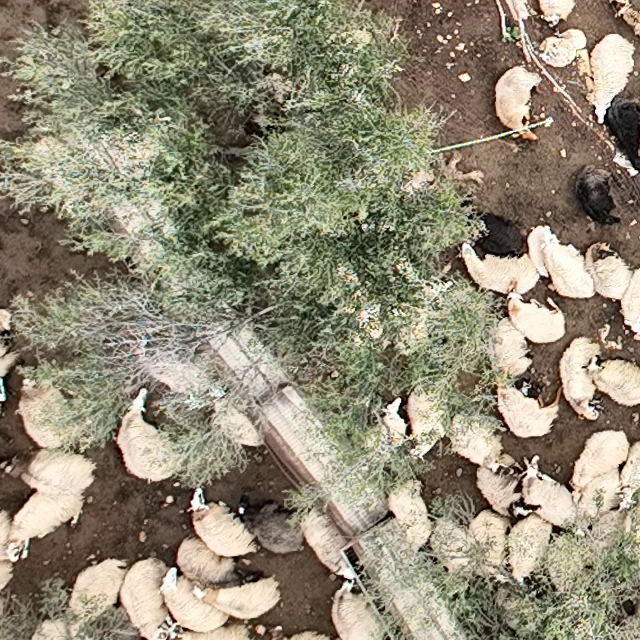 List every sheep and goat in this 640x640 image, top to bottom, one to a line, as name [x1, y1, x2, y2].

sheep [532, 0, 579, 31]
sheep [619, 2, 639, 52]
sheep [591, 35, 634, 126]
sheep [494, 69, 541, 142]
sheep [608, 100, 639, 169]
sheep [572, 164, 623, 224]
sheep [460, 201, 527, 253]
sheep [528, 225, 551, 275]
sheep [545, 232, 592, 297]
sheep [586, 242, 635, 299]
sheep [459, 244, 540, 291]
sheep [621, 264, 639, 334]
sheep [504, 294, 566, 343]
sheep [488, 305, 532, 378]
sheep [0, 337, 16, 402]
sheep [558, 338, 603, 419]
sheep [130, 345, 228, 398]
sheep [585, 354, 639, 404]
sheep [491, 375, 564, 440]
sheep [14, 379, 72, 449]
sheep [114, 387, 185, 482]
sheep [405, 390, 447, 458]
sheep [187, 393, 265, 446]
sheep [381, 398, 404, 450]
sheep [449, 413, 515, 477]
sheep [570, 430, 630, 499]
sheep [617, 434, 639, 511]
sheep [1, 447, 98, 491]
sheep [521, 454, 576, 528]
sheep [473, 467, 540, 516]
sheep [569, 468, 621, 536]
sheep [385, 476, 431, 552]
sheep [193, 488, 258, 556]
sheep [1, 491, 83, 561]
sheep [236, 493, 310, 550]
sheep [296, 504, 354, 576]
sheep [621, 504, 639, 566]
sheep [0, 508, 14, 588]
sheep [470, 509, 517, 584]
sheep [509, 515, 550, 583]
sheep [430, 518, 472, 595]
sheep [550, 532, 585, 595]
sheep [175, 534, 263, 583]
sheep [67, 554, 128, 637]
sheep [120, 556, 181, 637]
sheep [160, 567, 228, 632]
sheep [191, 575, 280, 618]
sheep [331, 578, 386, 639]
sheep [31, 616, 71, 639]
sheep [160, 624, 250, 637]
sheep [272, 626, 334, 639]